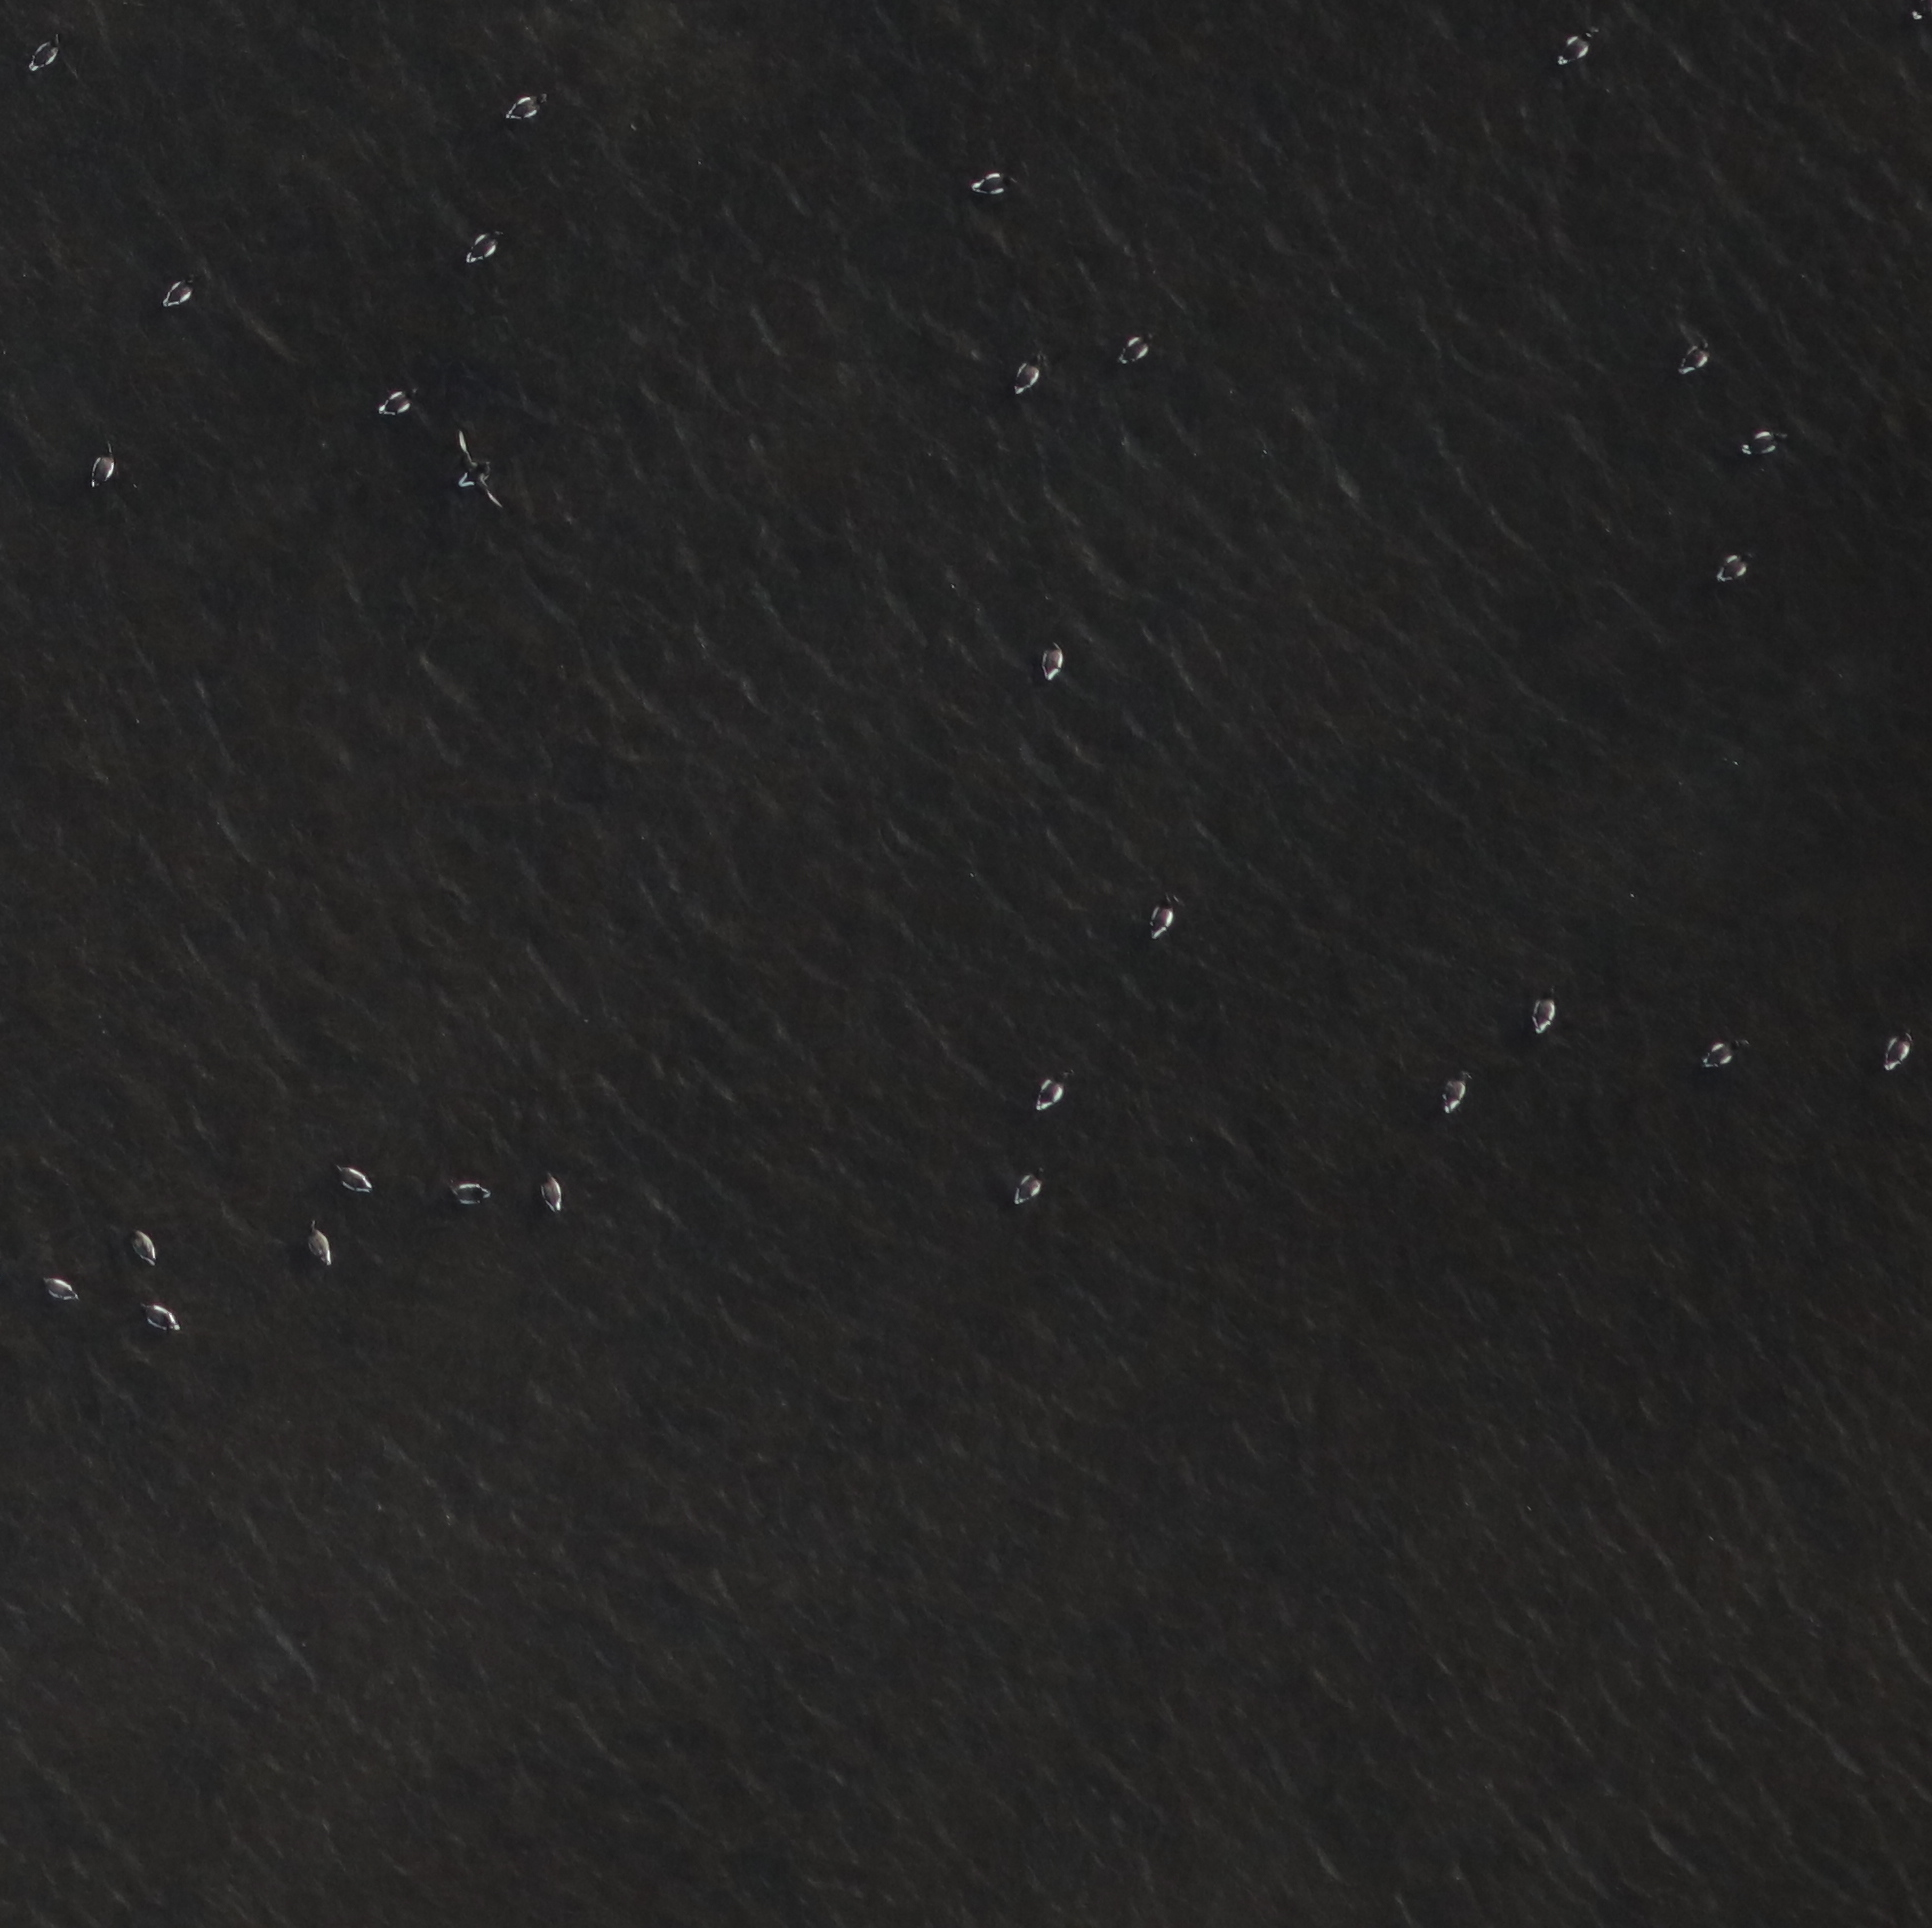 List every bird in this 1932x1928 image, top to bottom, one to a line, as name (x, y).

brant (1930, 2)
brant (1577, 47)
brant (45, 56)
brant (526, 107)
brant (993, 183)
brant (484, 247)
brant (181, 291)
brant (1135, 349)
brant (1695, 354)
brant (1029, 374)
brant (399, 402)
brant (1765, 443)
brant (103, 466)
brant (477, 476)
brant (1734, 566)
brant (1053, 659)
brant (1161, 918)
brant (1544, 1011)
brant (1897, 1051)
brant (1722, 1054)
brant (1051, 1092)
brant (1455, 1092)
brant (355, 1178)
brant (1029, 1187)
brant (469, 1192)
brant (551, 1192)
brant (322, 1245)
brant (143, 1246)
brant (59, 1290)
brant (157, 1318)